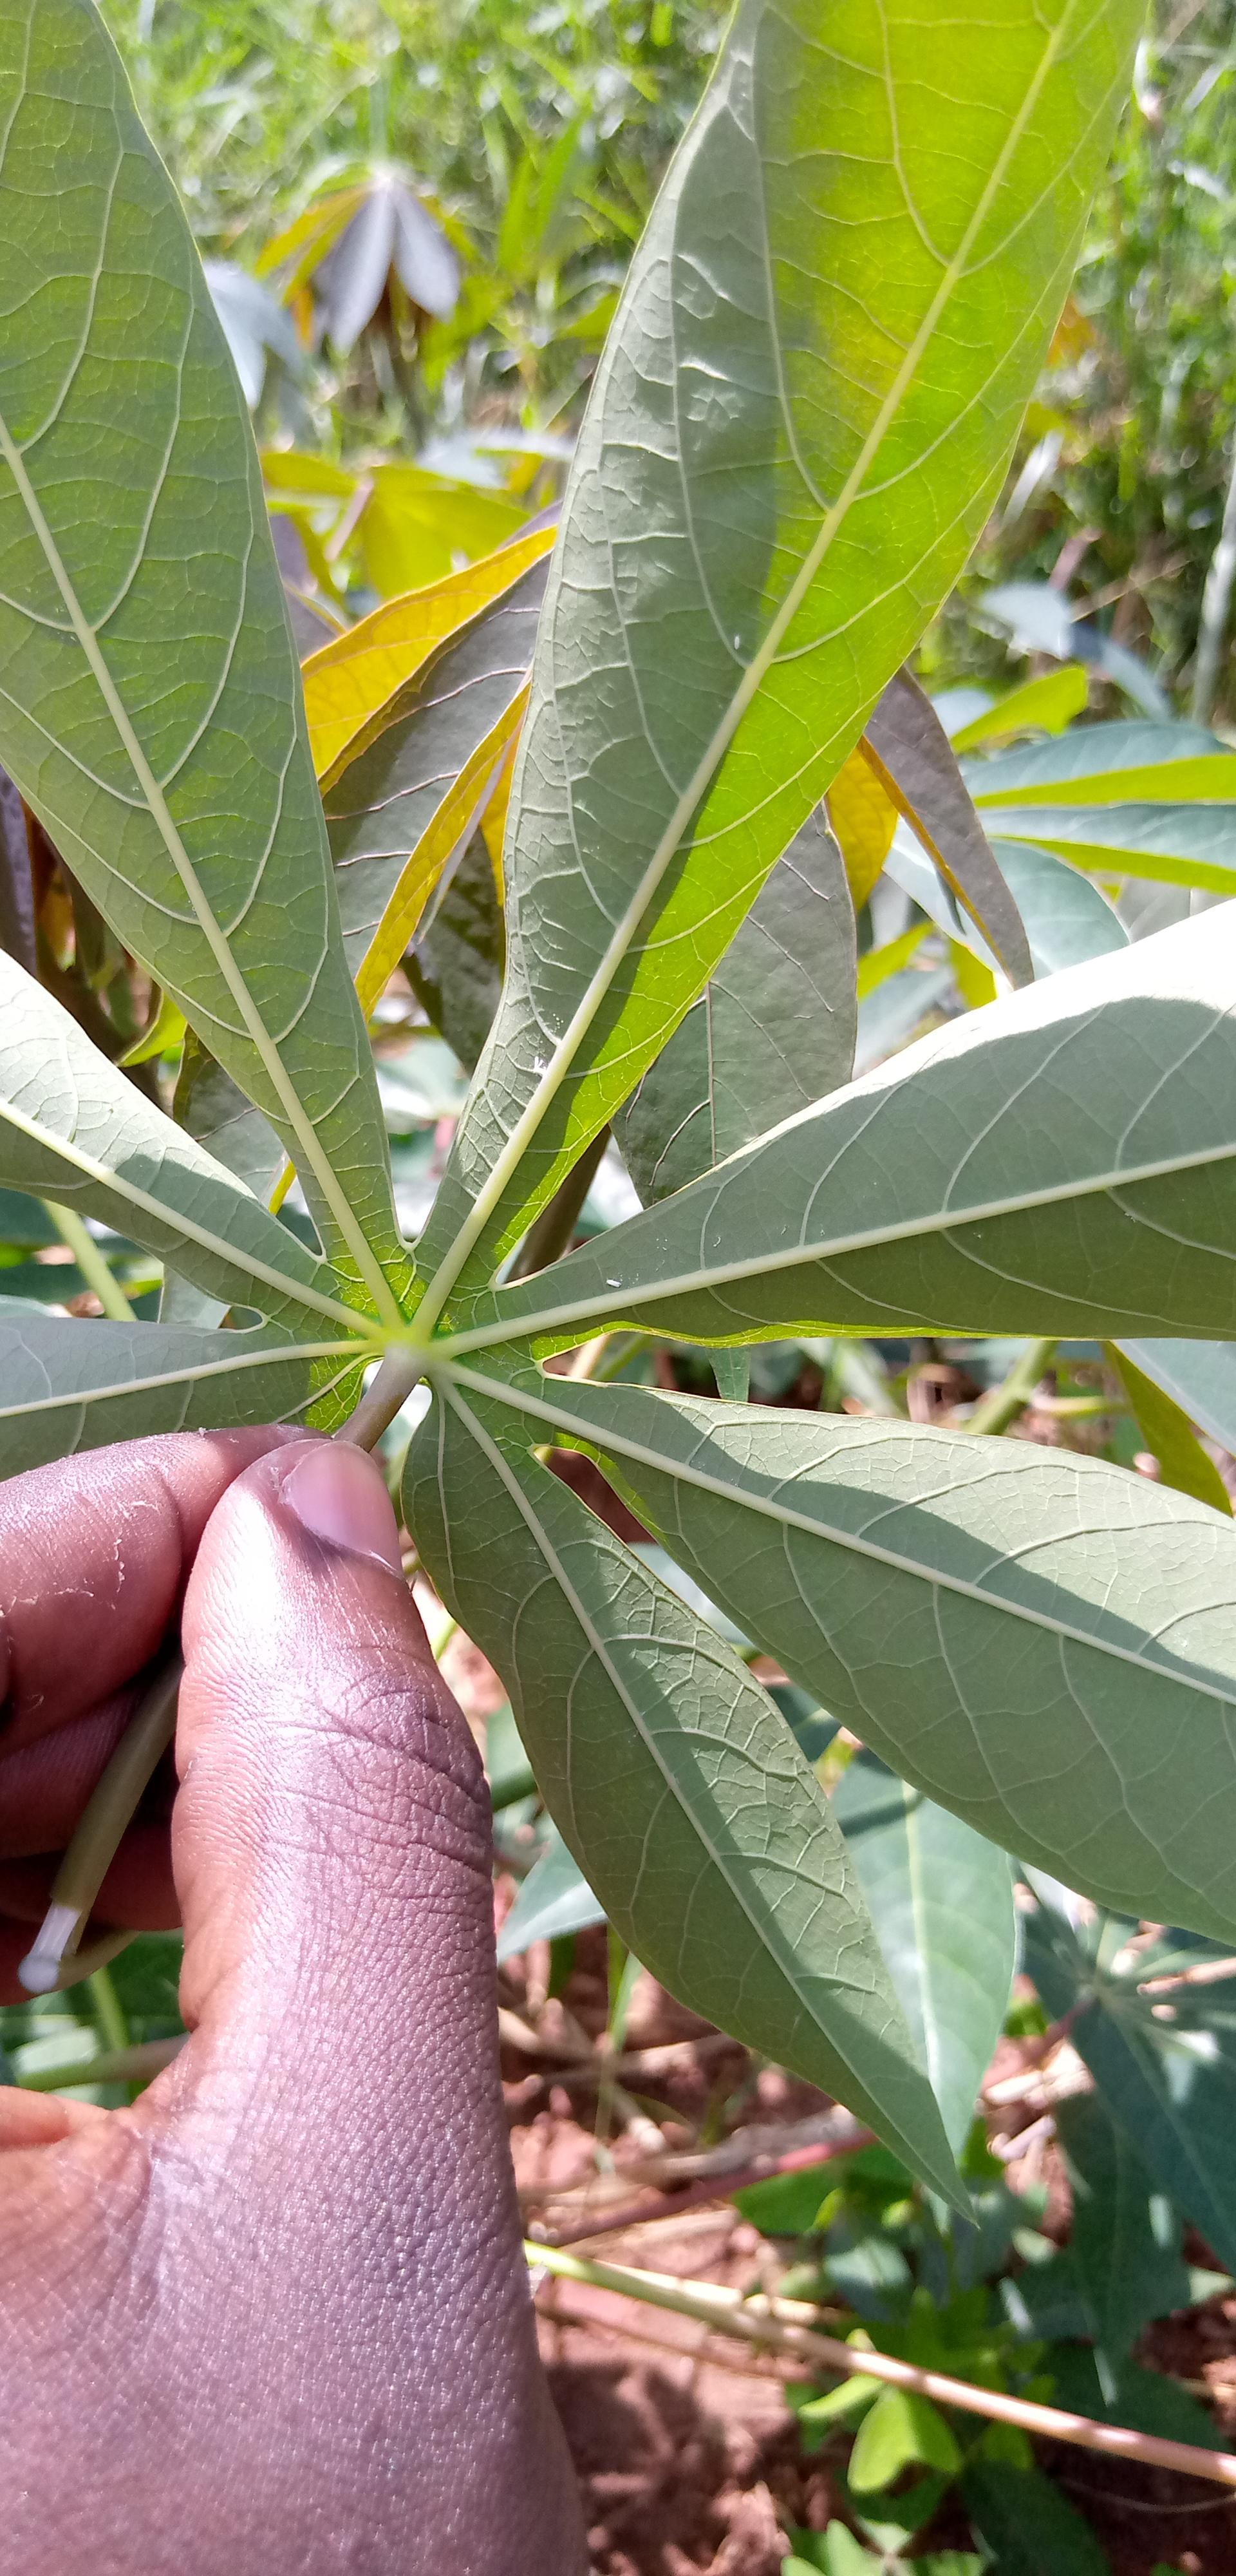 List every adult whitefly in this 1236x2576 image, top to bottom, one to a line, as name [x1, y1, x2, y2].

whitefly [731, 631, 747, 656]
whitefly [603, 1276, 625, 1291]